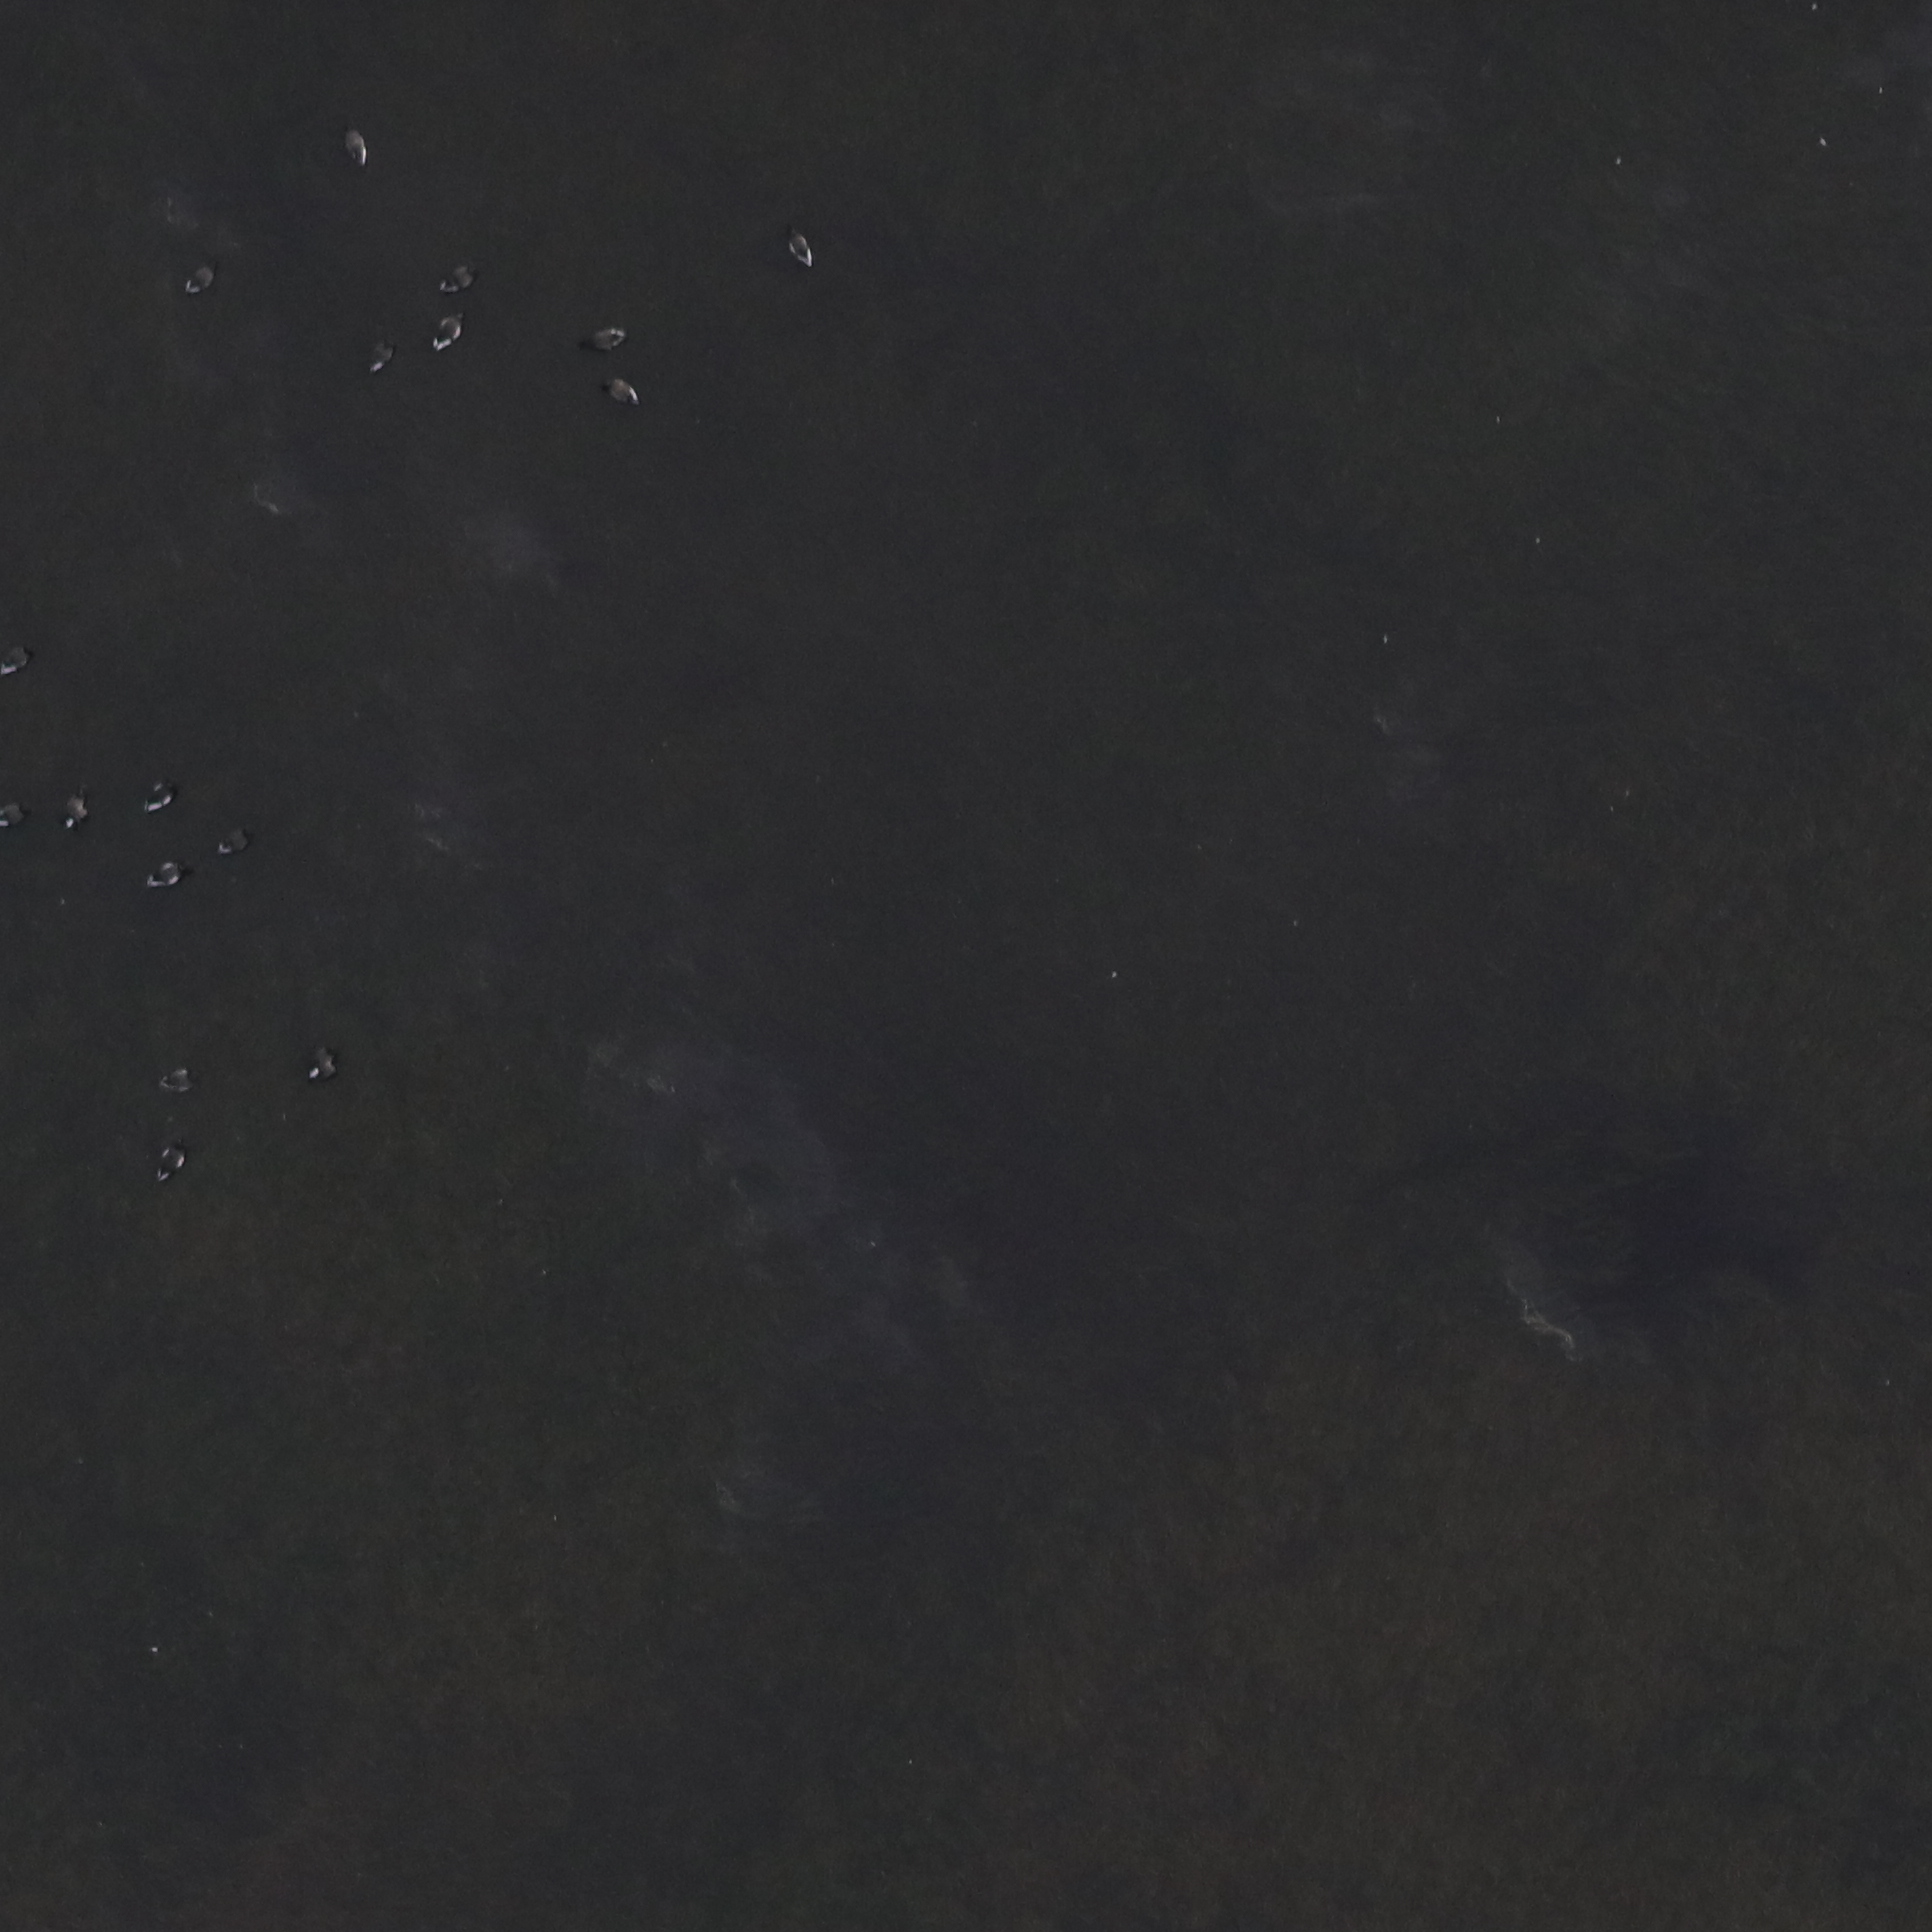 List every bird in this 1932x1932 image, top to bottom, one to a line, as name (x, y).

brant (356, 149)
brant (799, 248)
brant (203, 273)
brant (458, 281)
brant (446, 332)
brant (605, 339)
brant (380, 350)
brant (619, 387)
brant (18, 661)
brant (154, 793)
brant (77, 809)
brant (8, 816)
brant (233, 843)
brant (168, 874)
brant (325, 1066)
brant (177, 1081)
brant (170, 1161)